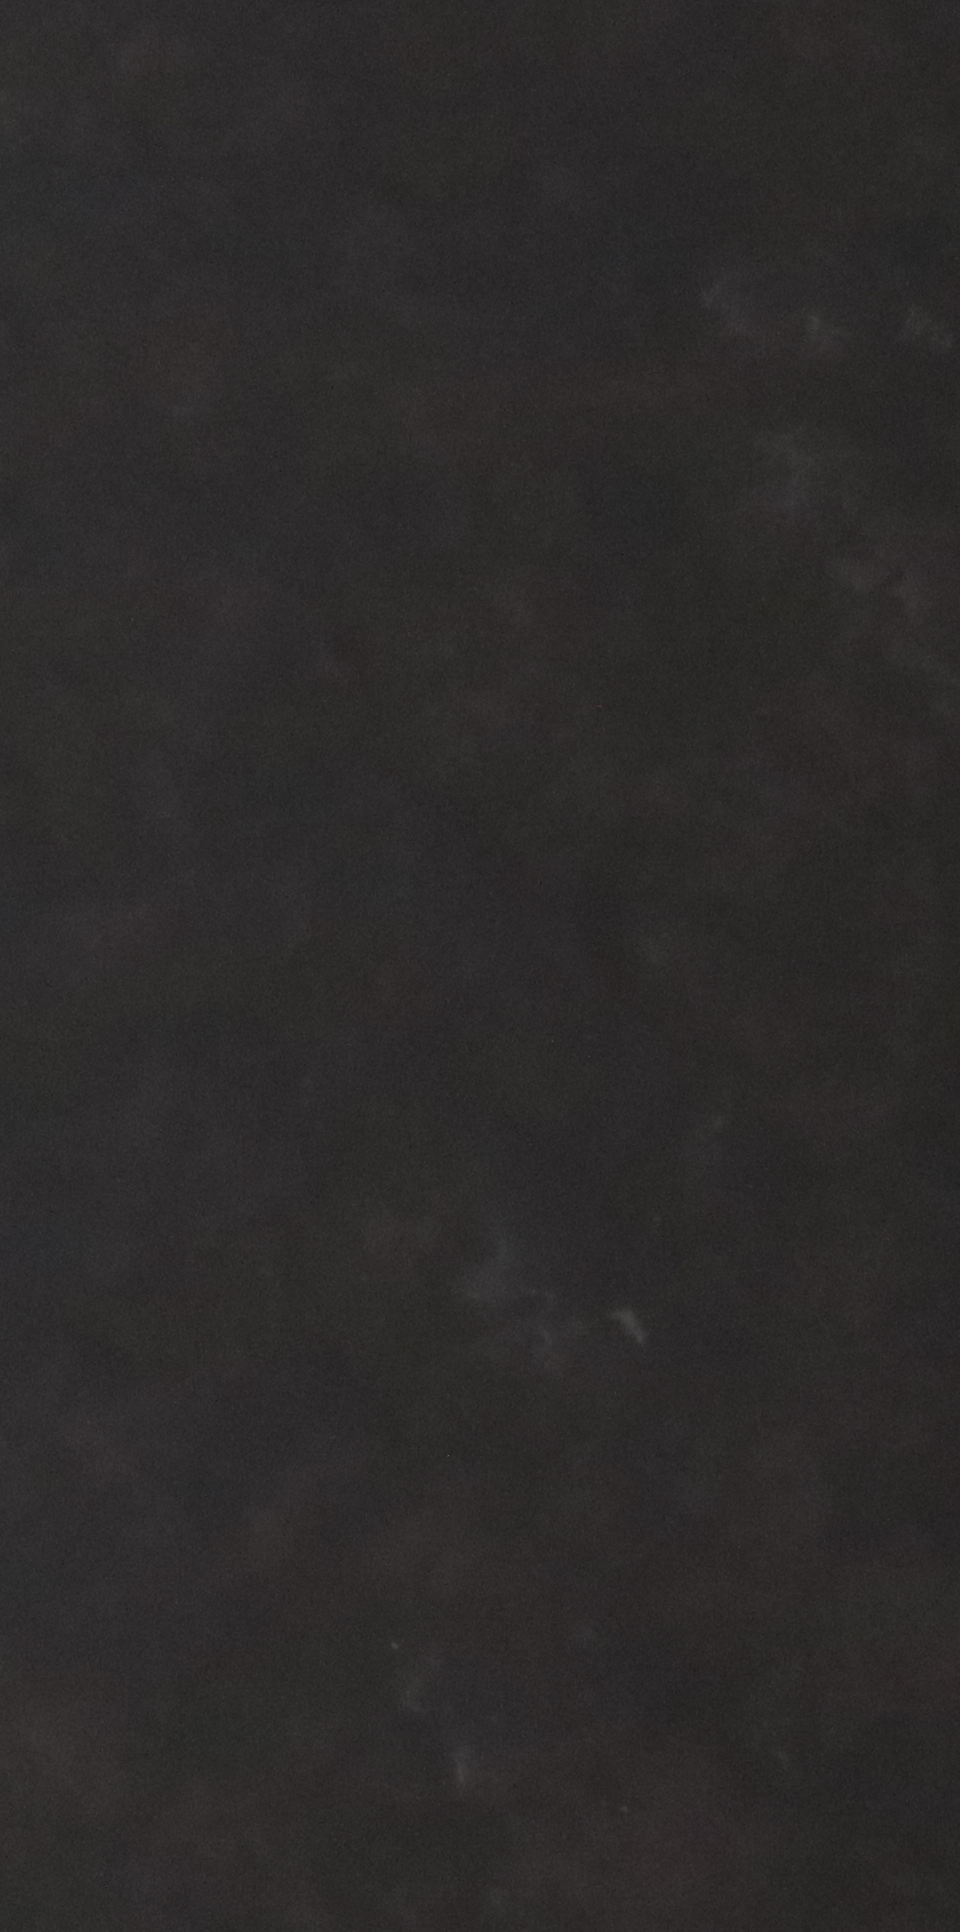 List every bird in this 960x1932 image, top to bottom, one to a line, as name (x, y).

None